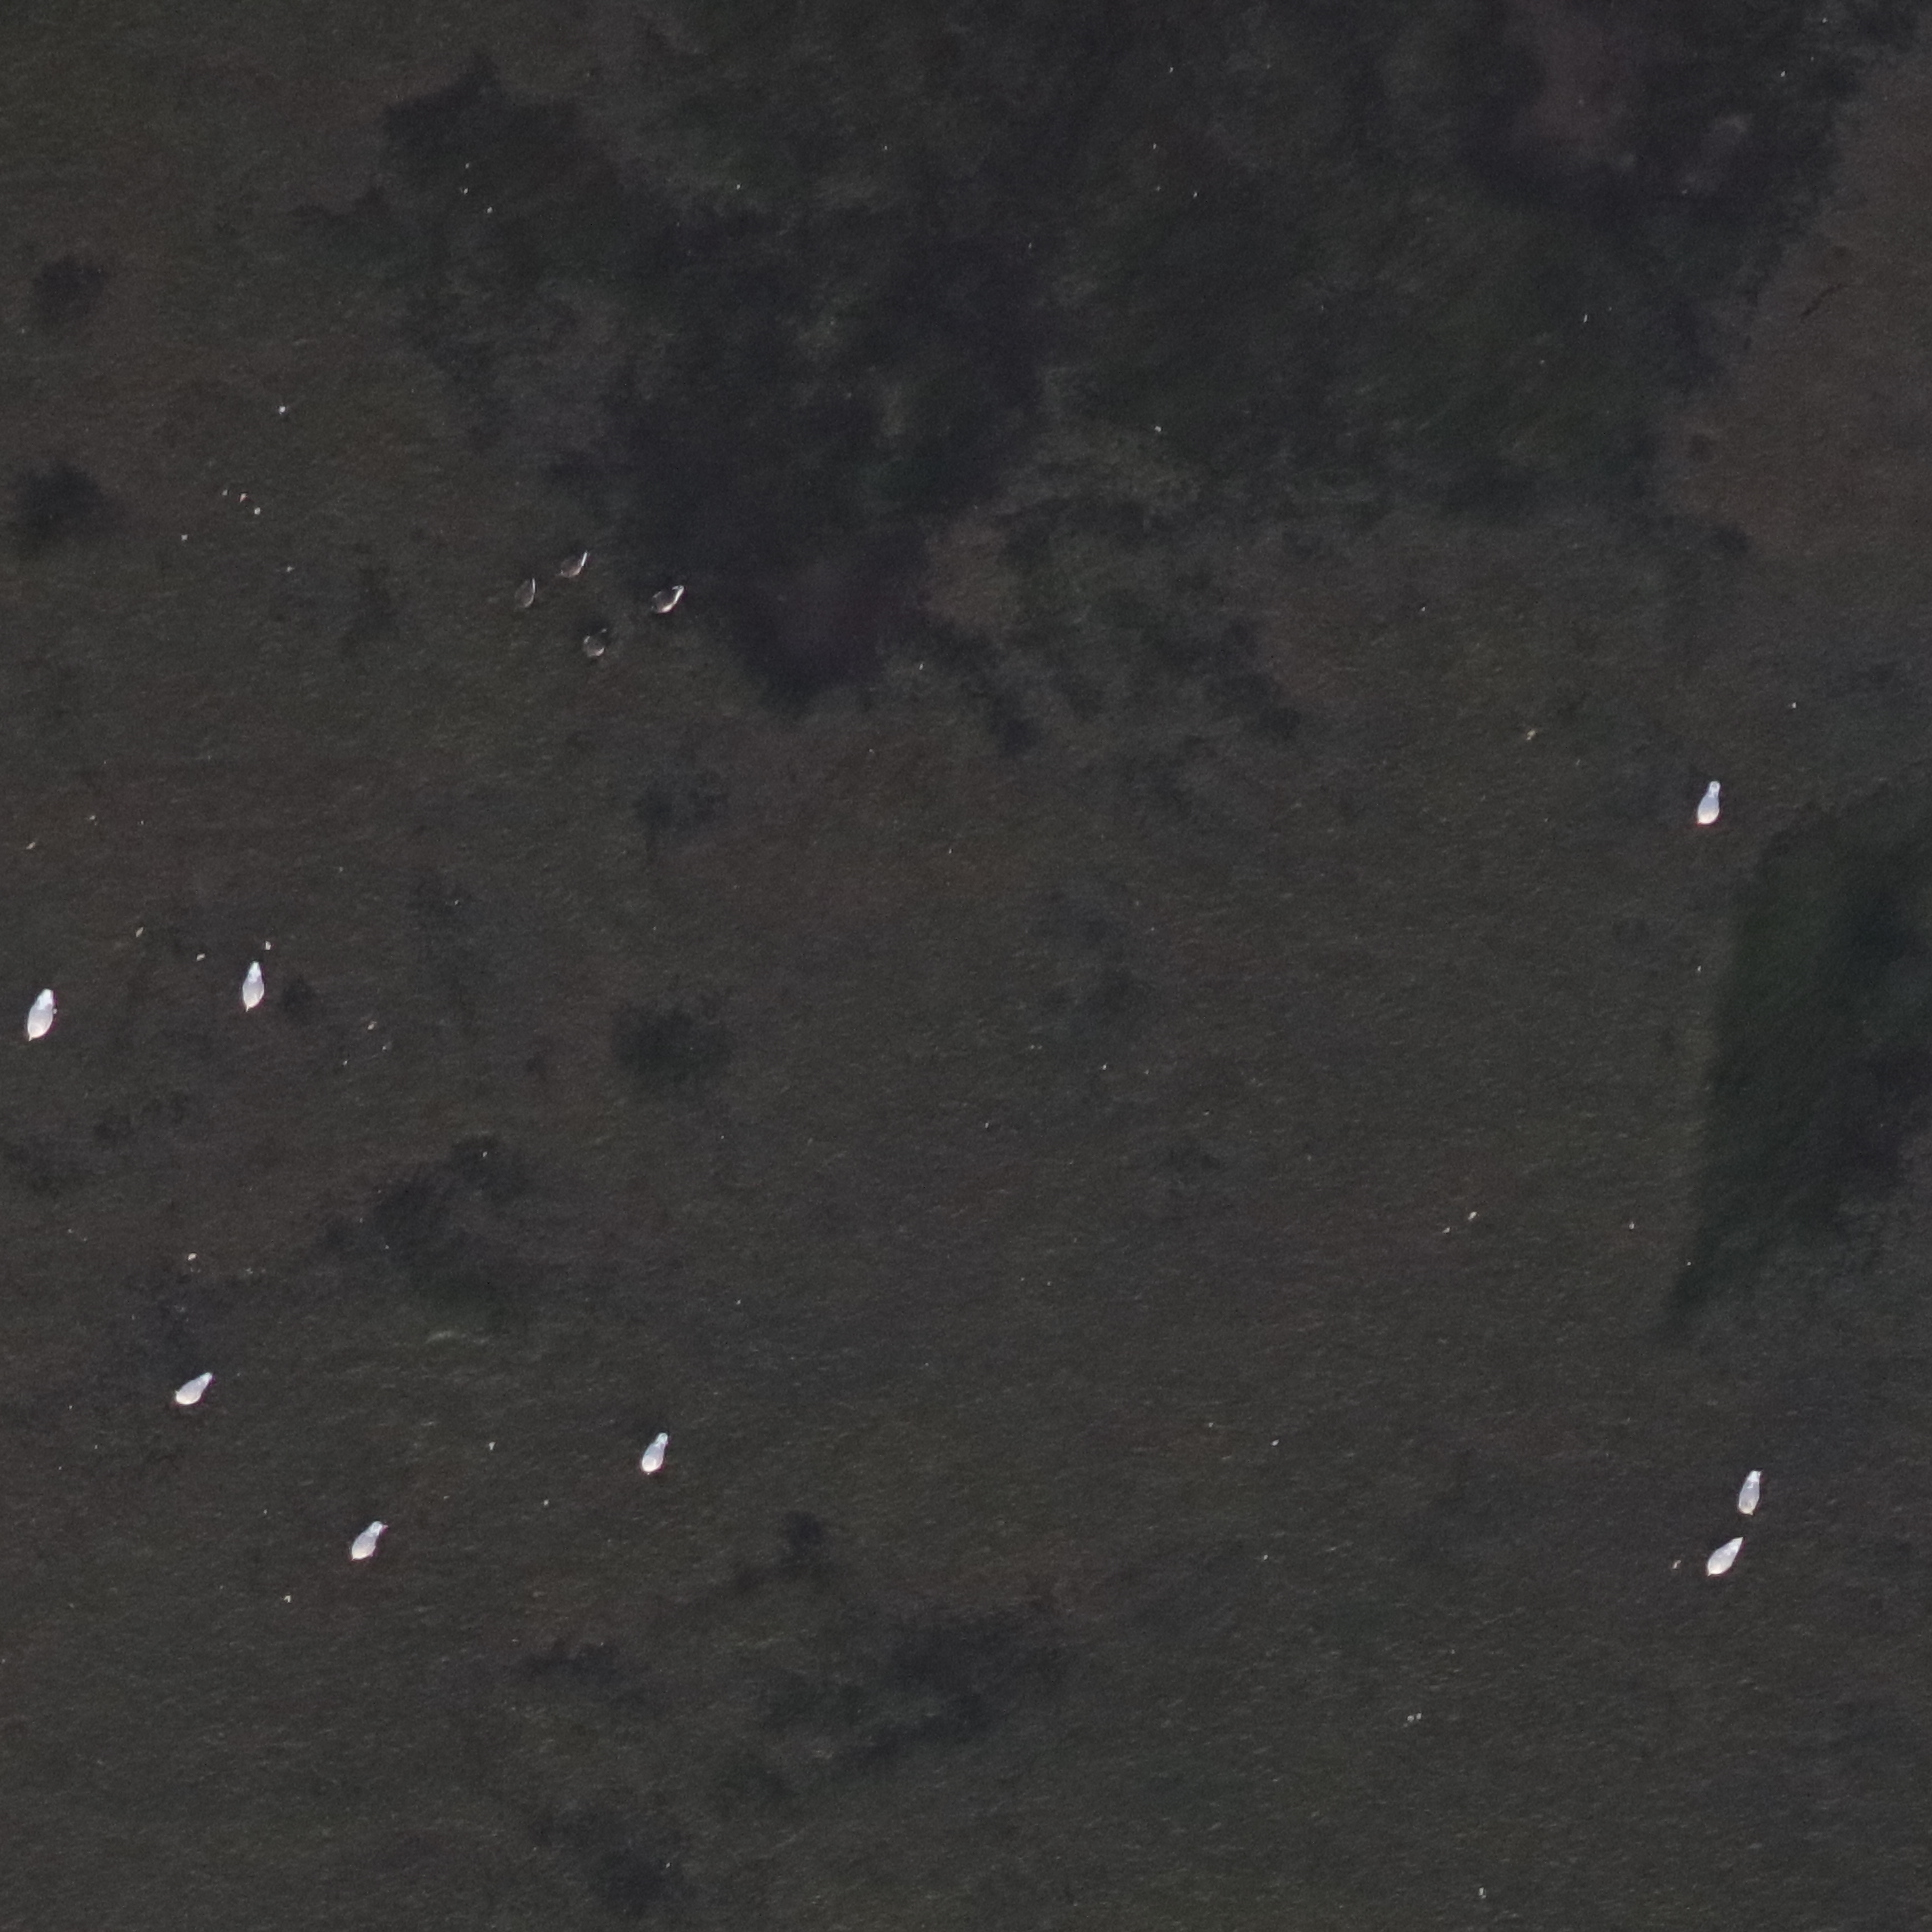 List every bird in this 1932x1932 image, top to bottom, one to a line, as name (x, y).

brant (573, 565)
brant (526, 595)
brant (664, 598)
brant (595, 647)
gull (1709, 808)
gull (255, 984)
gull (42, 1015)
gull (192, 1389)
gull (654, 1455)
gull (1749, 1494)
gull (367, 1543)
gull (1724, 1557)